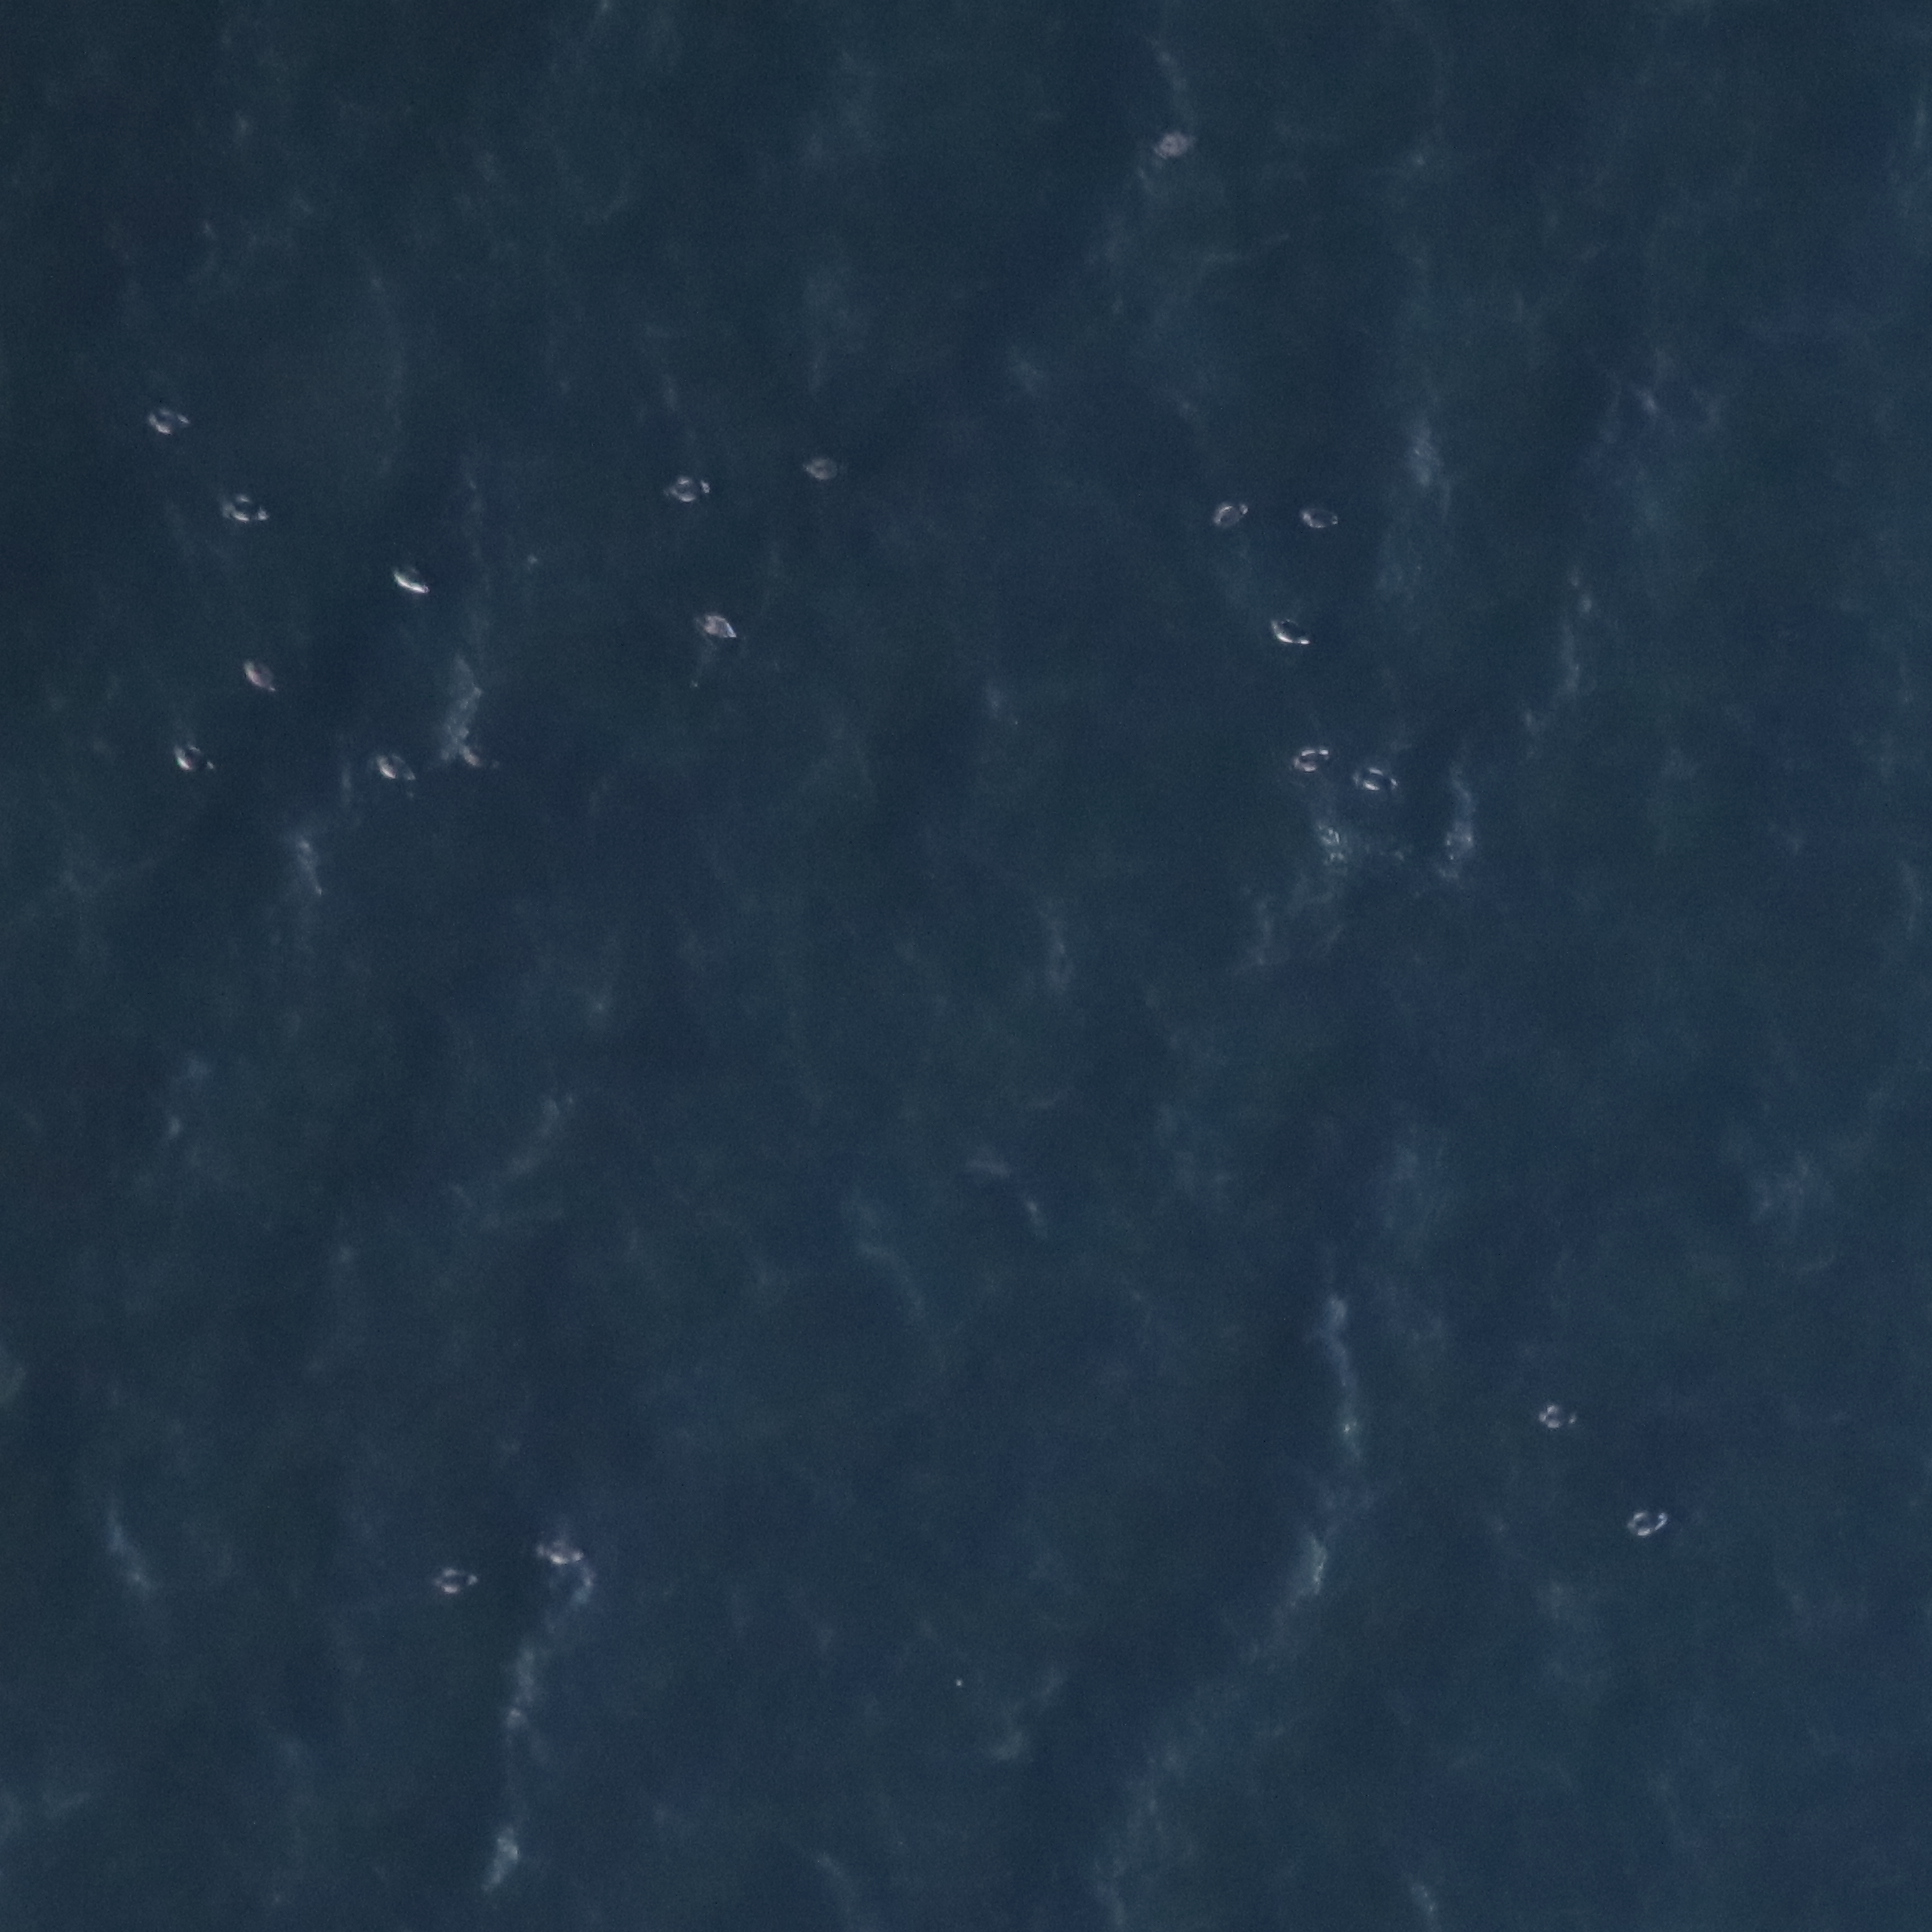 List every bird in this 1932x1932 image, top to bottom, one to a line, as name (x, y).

other bird (1175, 145)
brant (166, 423)
brant (823, 466)
brant (688, 489)
brant (249, 513)
brant (1232, 516)
brant (1323, 521)
brant (411, 578)
brant (718, 627)
brant (1290, 633)
brant (263, 680)
brant (197, 759)
brant (1311, 763)
brant (394, 769)
brant (1375, 780)
brant (1555, 1416)
brant (1647, 1522)
brant (561, 1552)
brant (455, 1579)